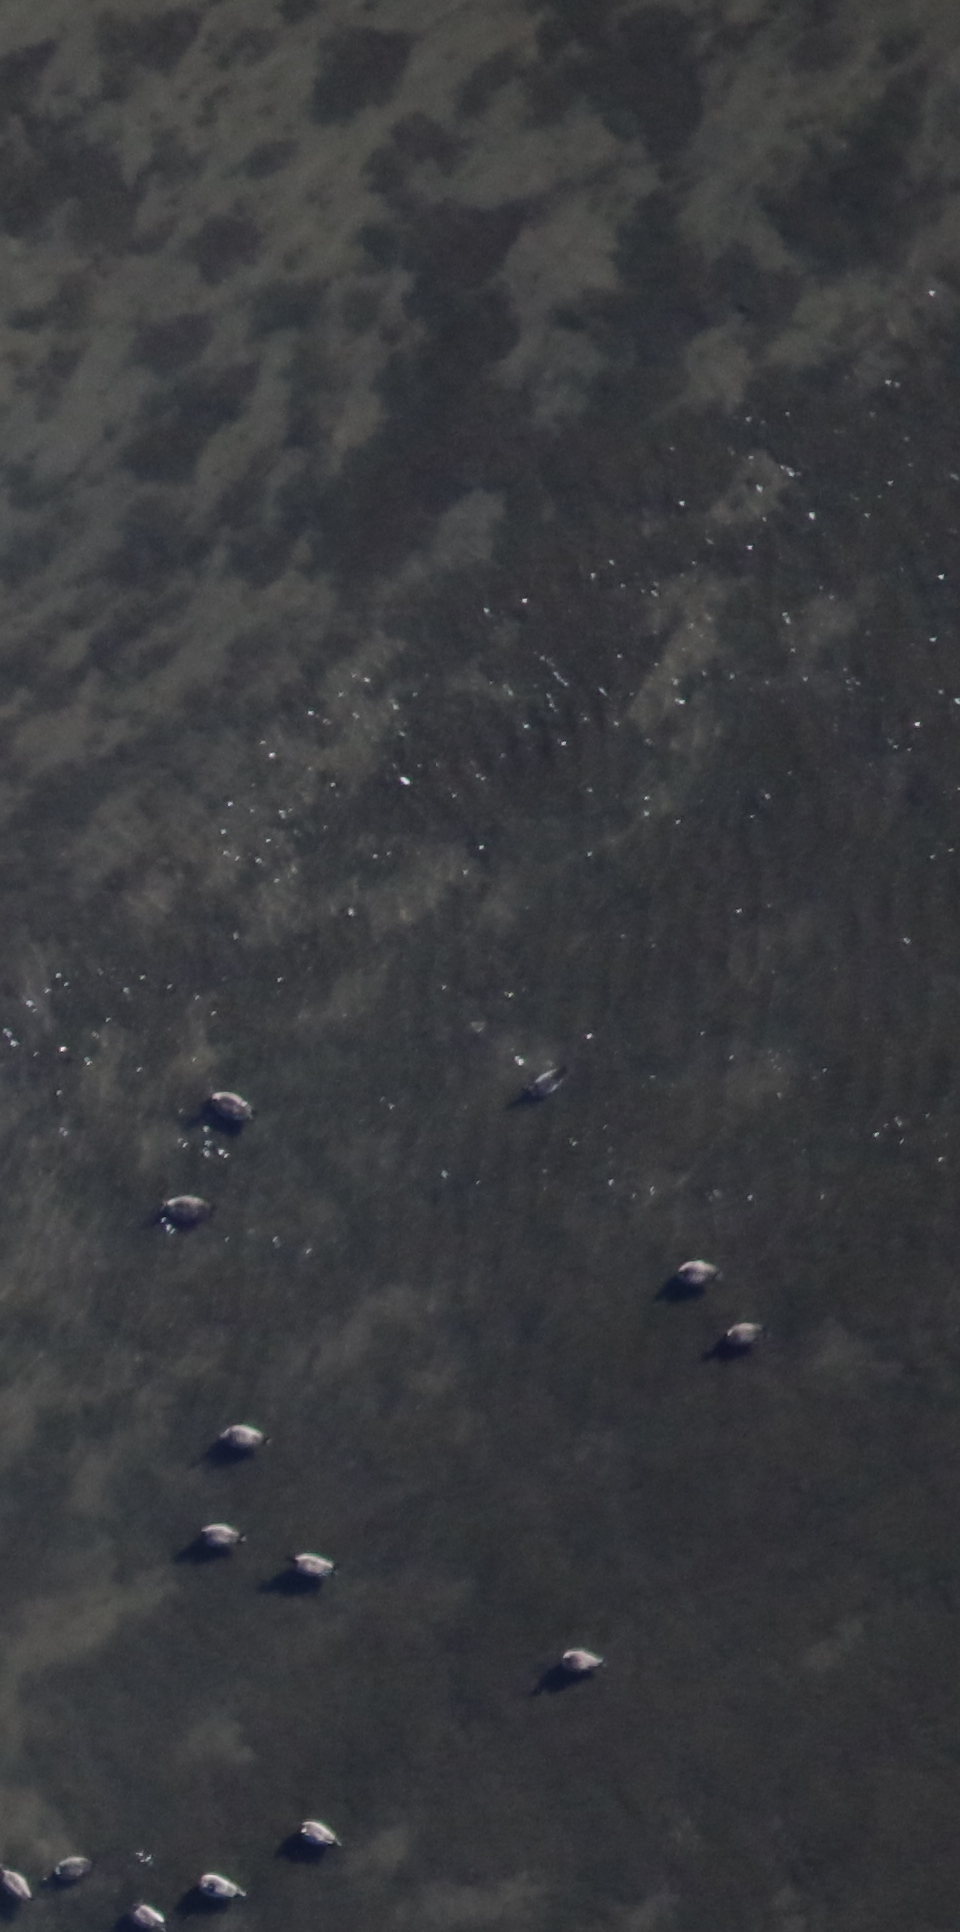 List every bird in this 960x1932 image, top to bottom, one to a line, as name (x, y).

Canada goose (546, 1082)
Canada goose (230, 1102)
Canada goose (185, 1211)
Canada goose (689, 1273)
Canada goose (738, 1332)
Canada goose (243, 1437)
Canada goose (222, 1540)
Canada goose (312, 1567)
Canada goose (581, 1661)
Canada goose (320, 1835)
Canada goose (72, 1869)
Canada goose (15, 1883)
Canada goose (220, 1888)
Canada goose (146, 1917)